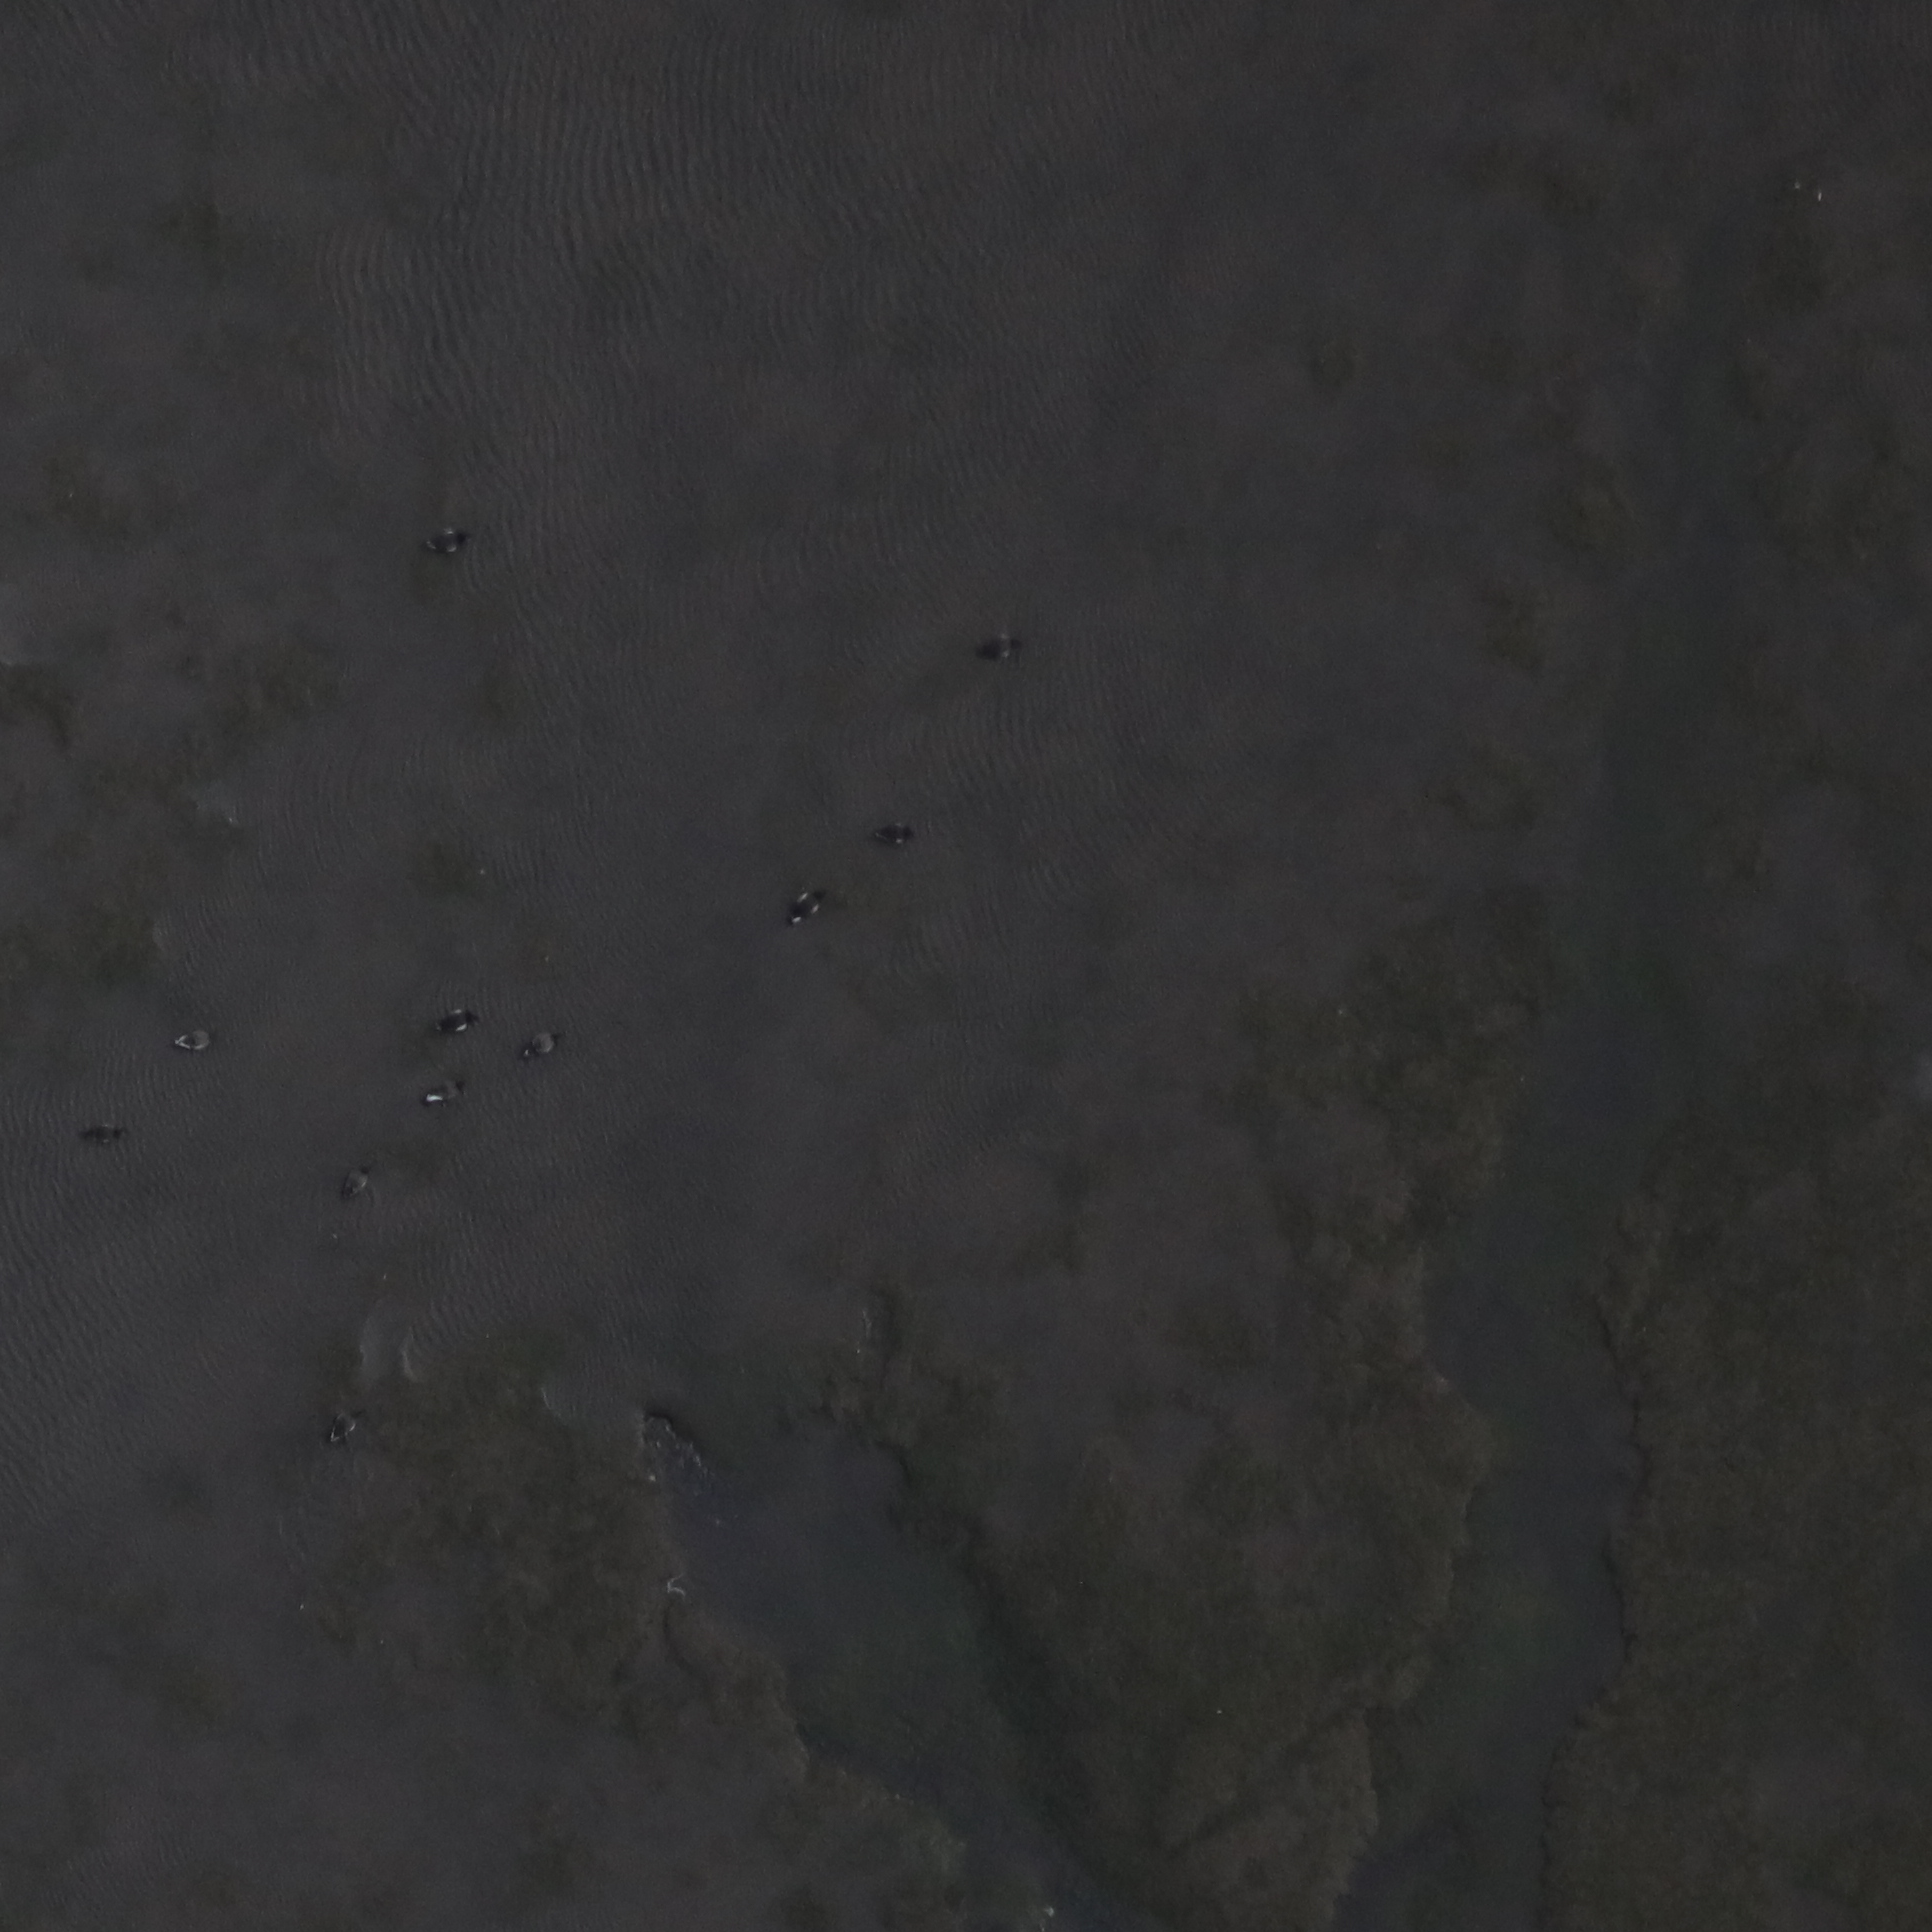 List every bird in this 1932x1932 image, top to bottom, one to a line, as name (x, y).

brant (445, 541)
brant (1005, 648)
brant (894, 834)
brant (806, 906)
brant (458, 1022)
brant (196, 1040)
brant (539, 1044)
brant (444, 1093)
brant (104, 1136)
brant (352, 1182)
brant (339, 1428)